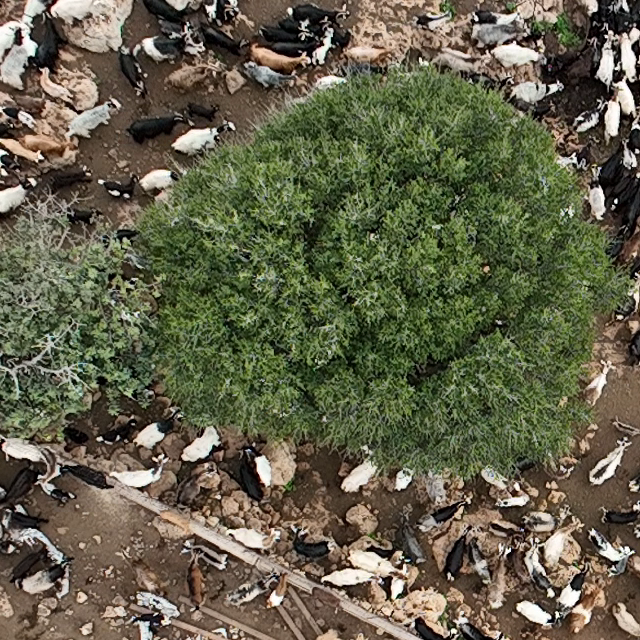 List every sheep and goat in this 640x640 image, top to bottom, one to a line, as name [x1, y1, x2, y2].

goat [21, 0, 58, 22]
goat [143, 0, 196, 30]
goat [215, 0, 255, 26]
goat [201, 1, 219, 21]
goat [615, 1, 630, 32]
goat [287, 2, 351, 22]
goat [630, 2, 639, 26]
goat [608, 3, 618, 29]
goat [412, 8, 451, 28]
goat [32, 10, 65, 69]
goat [473, 10, 519, 23]
goat [630, 11, 639, 41]
goat [277, 18, 318, 31]
goat [0, 22, 28, 65]
goat [201, 23, 250, 53]
goat [259, 23, 315, 43]
goat [592, 23, 608, 66]
goat [472, 24, 525, 50]
goat [330, 27, 353, 50]
goat [0, 28, 29, 91]
goat [313, 28, 333, 65]
goat [596, 30, 616, 86]
goat [141, 31, 191, 64]
goat [619, 32, 638, 81]
goat [565, 37, 597, 84]
goat [272, 42, 317, 53]
goat [492, 42, 546, 67]
goat [251, 43, 312, 74]
goat [405, 45, 429, 68]
goat [117, 46, 148, 96]
goat [346, 46, 395, 66]
goat [430, 48, 493, 71]
goat [164, 60, 220, 95]
goat [244, 61, 297, 88]
goat [613, 63, 636, 118]
goat [38, 66, 74, 102]
goat [467, 74, 514, 91]
goat [295, 75, 347, 104]
goat [509, 80, 563, 104]
goat [603, 86, 622, 147]
goat [13, 94, 51, 120]
goat [64, 95, 121, 138]
goat [571, 97, 607, 133]
goat [514, 99, 558, 117]
goat [187, 102, 220, 119]
goat [629, 103, 639, 152]
goat [3, 107, 37, 130]
goat [128, 108, 187, 145]
goat [168, 118, 236, 156]
goat [0, 122, 19, 141]
goat [556, 127, 576, 150]
goat [25, 133, 79, 158]
goat [575, 136, 600, 171]
goat [621, 138, 638, 168]
goat [0, 140, 46, 162]
goat [599, 140, 622, 185]
goat [0, 147, 20, 168]
goat [553, 151, 576, 167]
goat [583, 166, 607, 220]
goat [0, 167, 9, 189]
goat [50, 168, 92, 192]
goat [138, 169, 177, 192]
goat [607, 169, 638, 210]
goat [621, 173, 639, 231]
goat [97, 174, 138, 199]
goat [0, 177, 39, 224]
goat [66, 207, 101, 226]
goat [618, 219, 639, 263]
goat [605, 223, 631, 257]
goat [101, 229, 141, 246]
goat [629, 254, 639, 276]
goat [615, 270, 639, 321]
goat [629, 307, 639, 359]
goat [582, 359, 617, 408]
goat [95, 419, 138, 446]
goat [135, 419, 175, 449]
goat [612, 421, 639, 437]
goat [180, 426, 222, 463]
goat [62, 428, 90, 444]
goat [586, 436, 632, 487]
goat [0, 441, 40, 462]
goat [246, 444, 270, 485]
goat [36, 446, 63, 484]
goat [237, 446, 265, 500]
goat [629, 449, 639, 490]
goat [540, 450, 575, 481]
goat [340, 451, 381, 492]
goat [110, 454, 169, 488]
goat [510, 456, 538, 473]
goat [59, 465, 114, 490]
goat [394, 465, 416, 491]
goat [174, 466, 219, 508]
goat [0, 467, 38, 513]
goat [480, 467, 521, 492]
goat [0, 471, 4, 497]
goat [39, 482, 75, 505]
goat [494, 494, 528, 508]
goat [632, 498, 639, 539]
goat [415, 501, 467, 533]
goat [600, 501, 639, 526]
goat [522, 504, 571, 531]
goat [161, 509, 190, 531]
goat [398, 509, 428, 564]
goat [10, 511, 49, 530]
goat [544, 515, 585, 568]
goat [487, 520, 525, 540]
goat [226, 525, 282, 551]
goat [290, 525, 337, 555]
goat [442, 525, 471, 586]
goat [587, 526, 637, 561]
goat [0, 534, 5, 551]
goat [469, 534, 492, 583]
goat [526, 537, 556, 597]
goat [512, 538, 532, 584]
goat [180, 539, 227, 571]
goat [119, 544, 160, 595]
goat [487, 544, 510, 610]
goat [8, 546, 48, 586]
goat [366, 546, 397, 560]
goat [606, 546, 630, 577]
goat [187, 549, 209, 610]
goat [347, 550, 409, 586]
goat [626, 555, 639, 582]
goat [17, 558, 75, 596]
goat [558, 558, 592, 607]
goat [389, 559, 411, 600]
goat [320, 569, 384, 587]
goat [224, 571, 280, 607]
goat [265, 572, 287, 609]
goat [565, 584, 604, 635]
goat [515, 599, 561, 625]
goat [611, 602, 639, 636]
goat [458, 611, 504, 639]
goat [137, 612, 165, 639]
goat [415, 617, 457, 639]
goat [315, 629, 369, 639]
goat [625, 633, 639, 639]